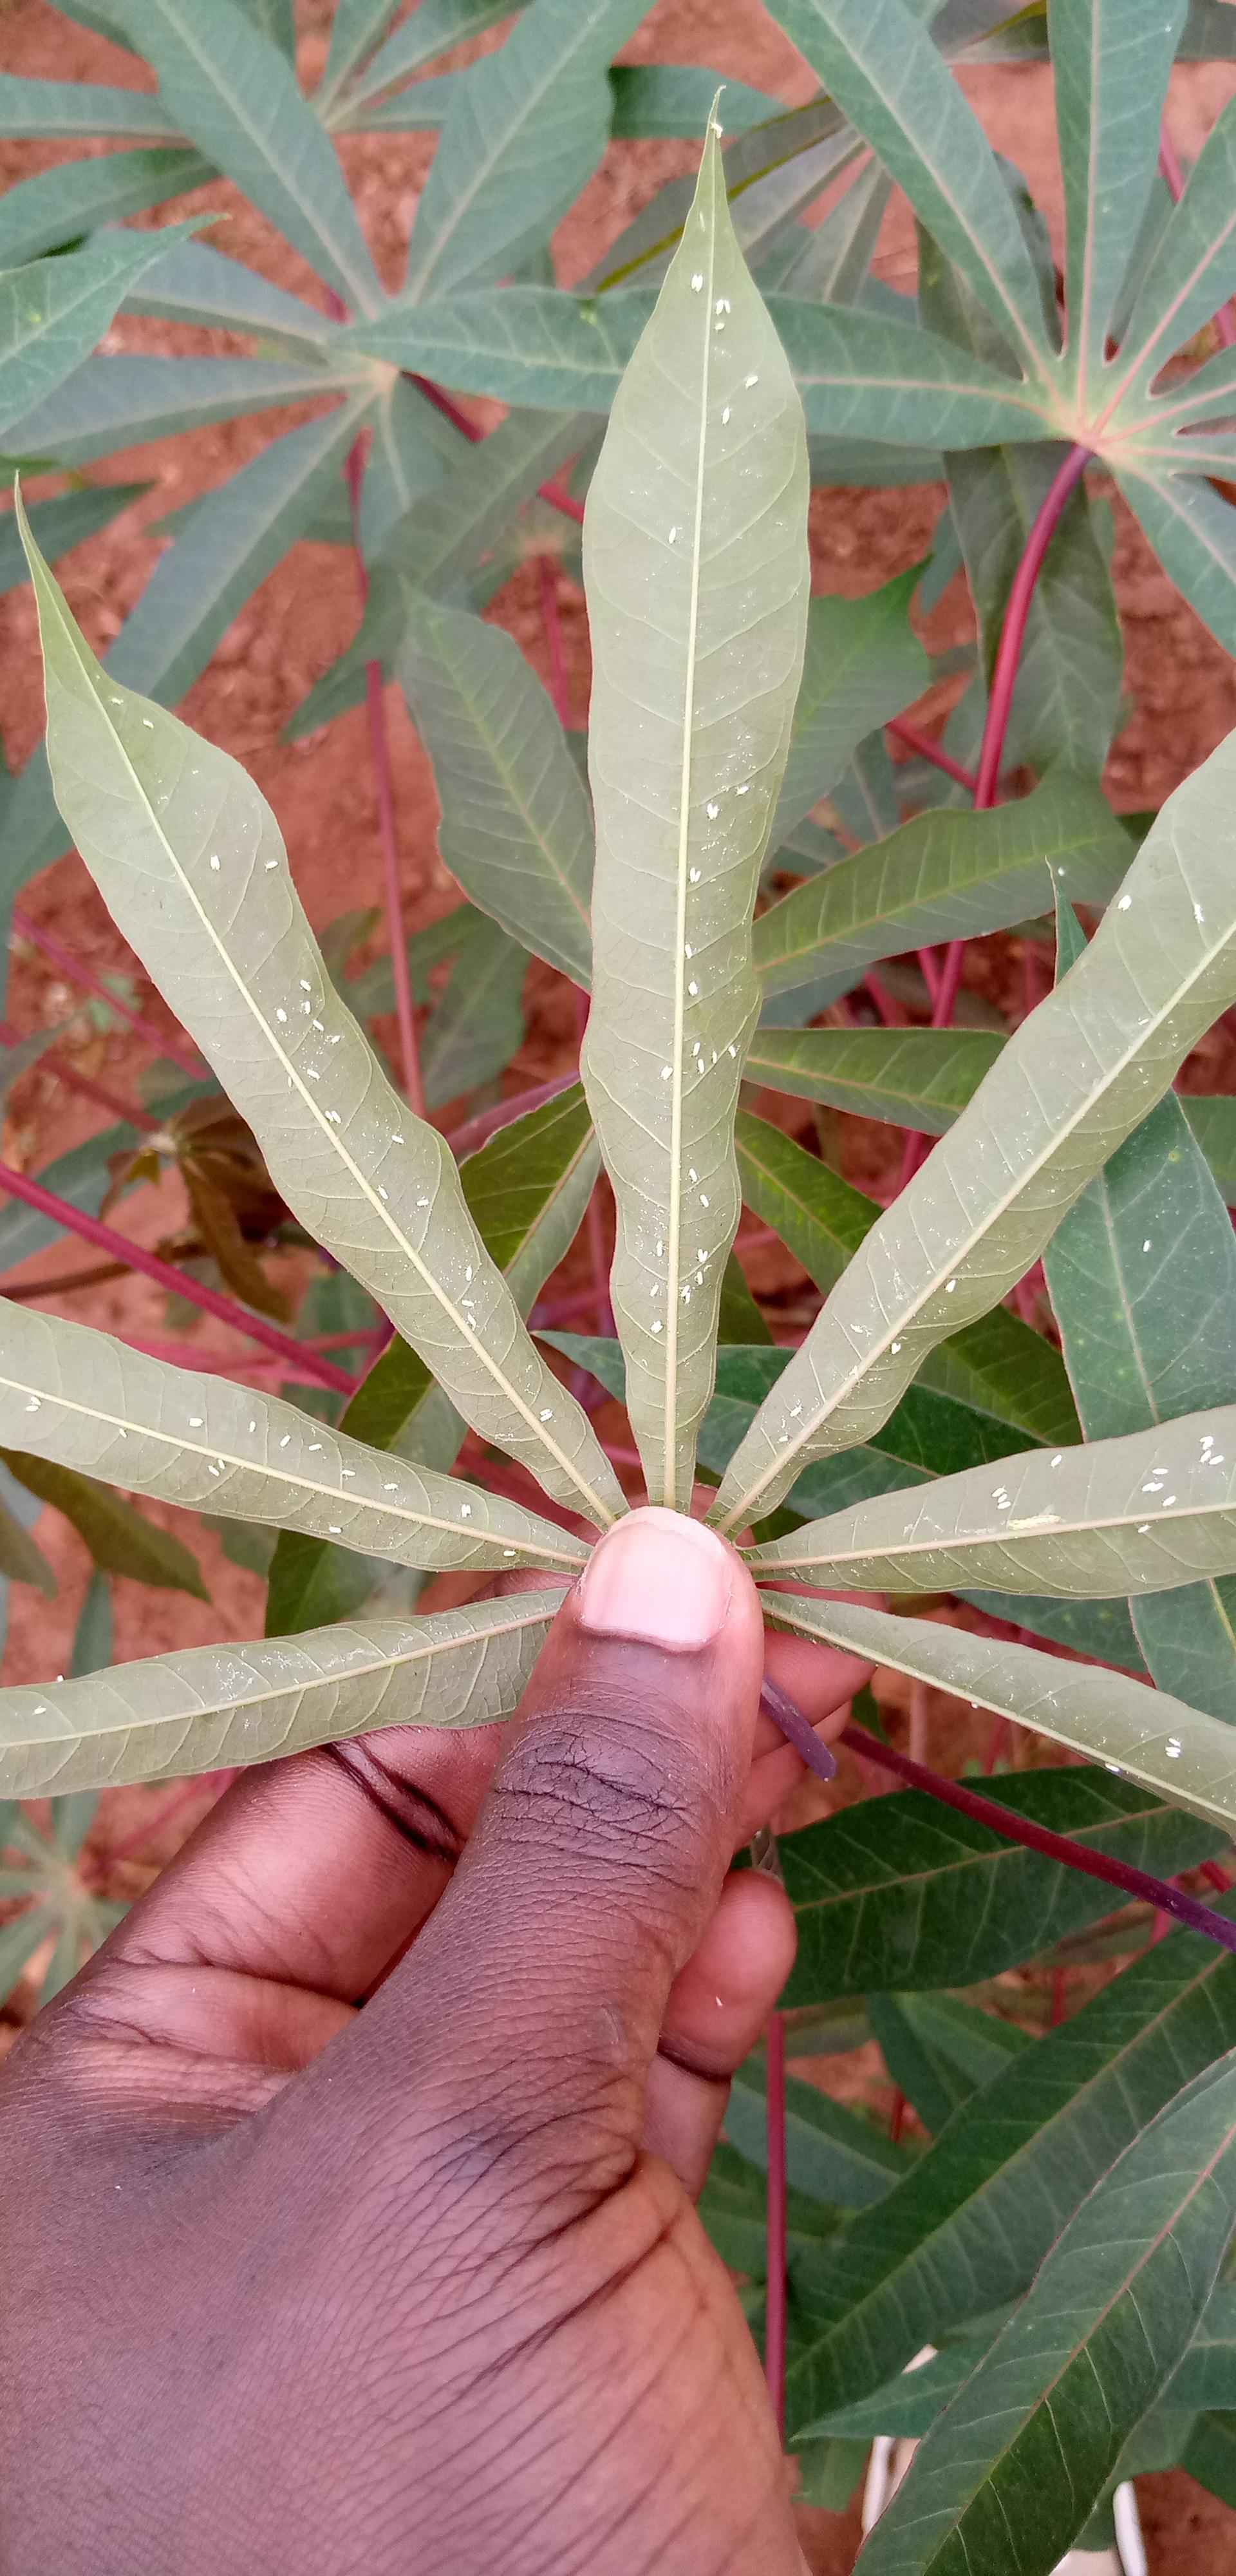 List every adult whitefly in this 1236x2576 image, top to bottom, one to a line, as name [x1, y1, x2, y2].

whitefly [709, 120, 724, 131]
whitefly [715, 129, 723, 141]
whitefly [697, 272, 703, 294]
whitefly [690, 273, 698, 291]
whitefly [715, 298, 724, 317]
whitefly [724, 298, 733, 316]
whitefly [713, 321, 726, 332]
whitefly [744, 374, 760, 390]
whitefly [720, 404, 731, 426]
whitefly [666, 524, 679, 547]
whitefly [141, 717, 156, 731]
whitefly [735, 782, 751, 797]
whitefly [706, 802, 713, 821]
whitefly [713, 804, 718, 820]
whitefly [214, 854, 221, 873]
whitefly [209, 855, 215, 872]
whitefly [263, 858, 280, 873]
whitefly [688, 866, 696, 884]
whitefly [695, 869, 702, 884]
whitefly [1116, 895, 1130, 910]
whitefly [1121, 899, 1132, 913]
whitefly [1192, 902, 1206, 925]
whitefly [684, 942, 695, 961]
whitefly [299, 978, 314, 994]
whitefly [690, 980, 700, 997]
whitefly [687, 984, 695, 998]
whitefly [304, 999, 312, 1016]
whitefly [279, 1007, 288, 1023]
whitefly [276, 1009, 283, 1023]
whitefly [312, 1019, 326, 1034]
whitefly [329, 1034, 341, 1045]
whitefly [690, 1040, 702, 1057]
whitefly [727, 1044, 738, 1059]
whitefly [710, 1049, 720, 1066]
whitefly [696, 1057, 706, 1075]
whitefly [659, 1065, 670, 1077]
whitefly [662, 1066, 674, 1082]
whitefly [305, 1067, 321, 1081]
whitefly [330, 1108, 343, 1126]
whitefly [323, 1109, 335, 1123]
whitefly [390, 1133, 406, 1146]
whitefly [688, 1167, 700, 1184]
whitefly [377, 1184, 390, 1201]
whitefly [698, 1192, 711, 1210]
whitefly [415, 1198, 431, 1207]
whitefly [1140, 1237, 1153, 1254]
whitefly [655, 1238, 664, 1258]
whitefly [697, 1247, 703, 1263]
whitefly [704, 1250, 709, 1263]
whitefly [464, 1264, 474, 1283]
whitefly [695, 1271, 706, 1287]
whitefly [942, 1277, 957, 1295]
whitefly [648, 1282, 660, 1299]
whitefly [679, 1283, 691, 1298]
whitefly [684, 1291, 691, 1307]
whitefly [460, 1299, 476, 1309]
whitefly [466, 1312, 478, 1327]
whitefly [650, 1320, 662, 1332]
whitefly [847, 1321, 865, 1336]
whitefly [654, 1323, 664, 1335]
whitefly [890, 1341, 897, 1356]
whitefly [30, 1396, 42, 1407]
whitefly [789, 1403, 804, 1419]
whitefly [24, 1405, 40, 1413]
whitefly [538, 1408, 552, 1416]
whitefly [539, 1412, 554, 1423]
whitefly [188, 1417, 203, 1423]
whitefly [248, 1419, 257, 1434]
whitefly [188, 1421, 202, 1428]
whitefly [118, 1426, 128, 1439]
whitefly [278, 1433, 292, 1449]
whitefly [777, 1434, 789, 1444]
whitefly [1197, 1435, 1214, 1442]
whitefly [305, 1441, 324, 1453]
whitefly [1201, 1441, 1214, 1451]
whitefly [1199, 1449, 1213, 1465]
whitefly [1049, 1453, 1063, 1468]
whitefly [1208, 1454, 1226, 1466]
whitefly [216, 1457, 227, 1472]
whitefly [207, 1464, 221, 1478]
whitefly [1150, 1466, 1170, 1476]
whitefly [339, 1468, 357, 1478]
whitefly [382, 1481, 399, 1492]
whitefly [1140, 1482, 1156, 1493]
whitefly [1150, 1482, 1165, 1493]
whitefly [989, 1486, 1007, 1499]
whitefly [996, 1493, 1008, 1504]
whitefly [1161, 1494, 1177, 1508]
whitefly [995, 1501, 1012, 1511]
whitefly [460, 1501, 467, 1520]
whitefly [466, 1503, 473, 1515]
whitefly [1136, 1523, 1152, 1535]
whitefly [326, 1524, 344, 1536]
whitefly [501, 1549, 518, 1558]
whitefly [55, 1673, 67, 1683]
whitefly [31, 1705, 50, 1716]
whitefly [1166, 1736, 1182, 1747]
whitefly [1164, 1745, 1183, 1753]
whitefly [1164, 1752, 1179, 1759]
whitefly [1103, 1762, 1121, 1774]